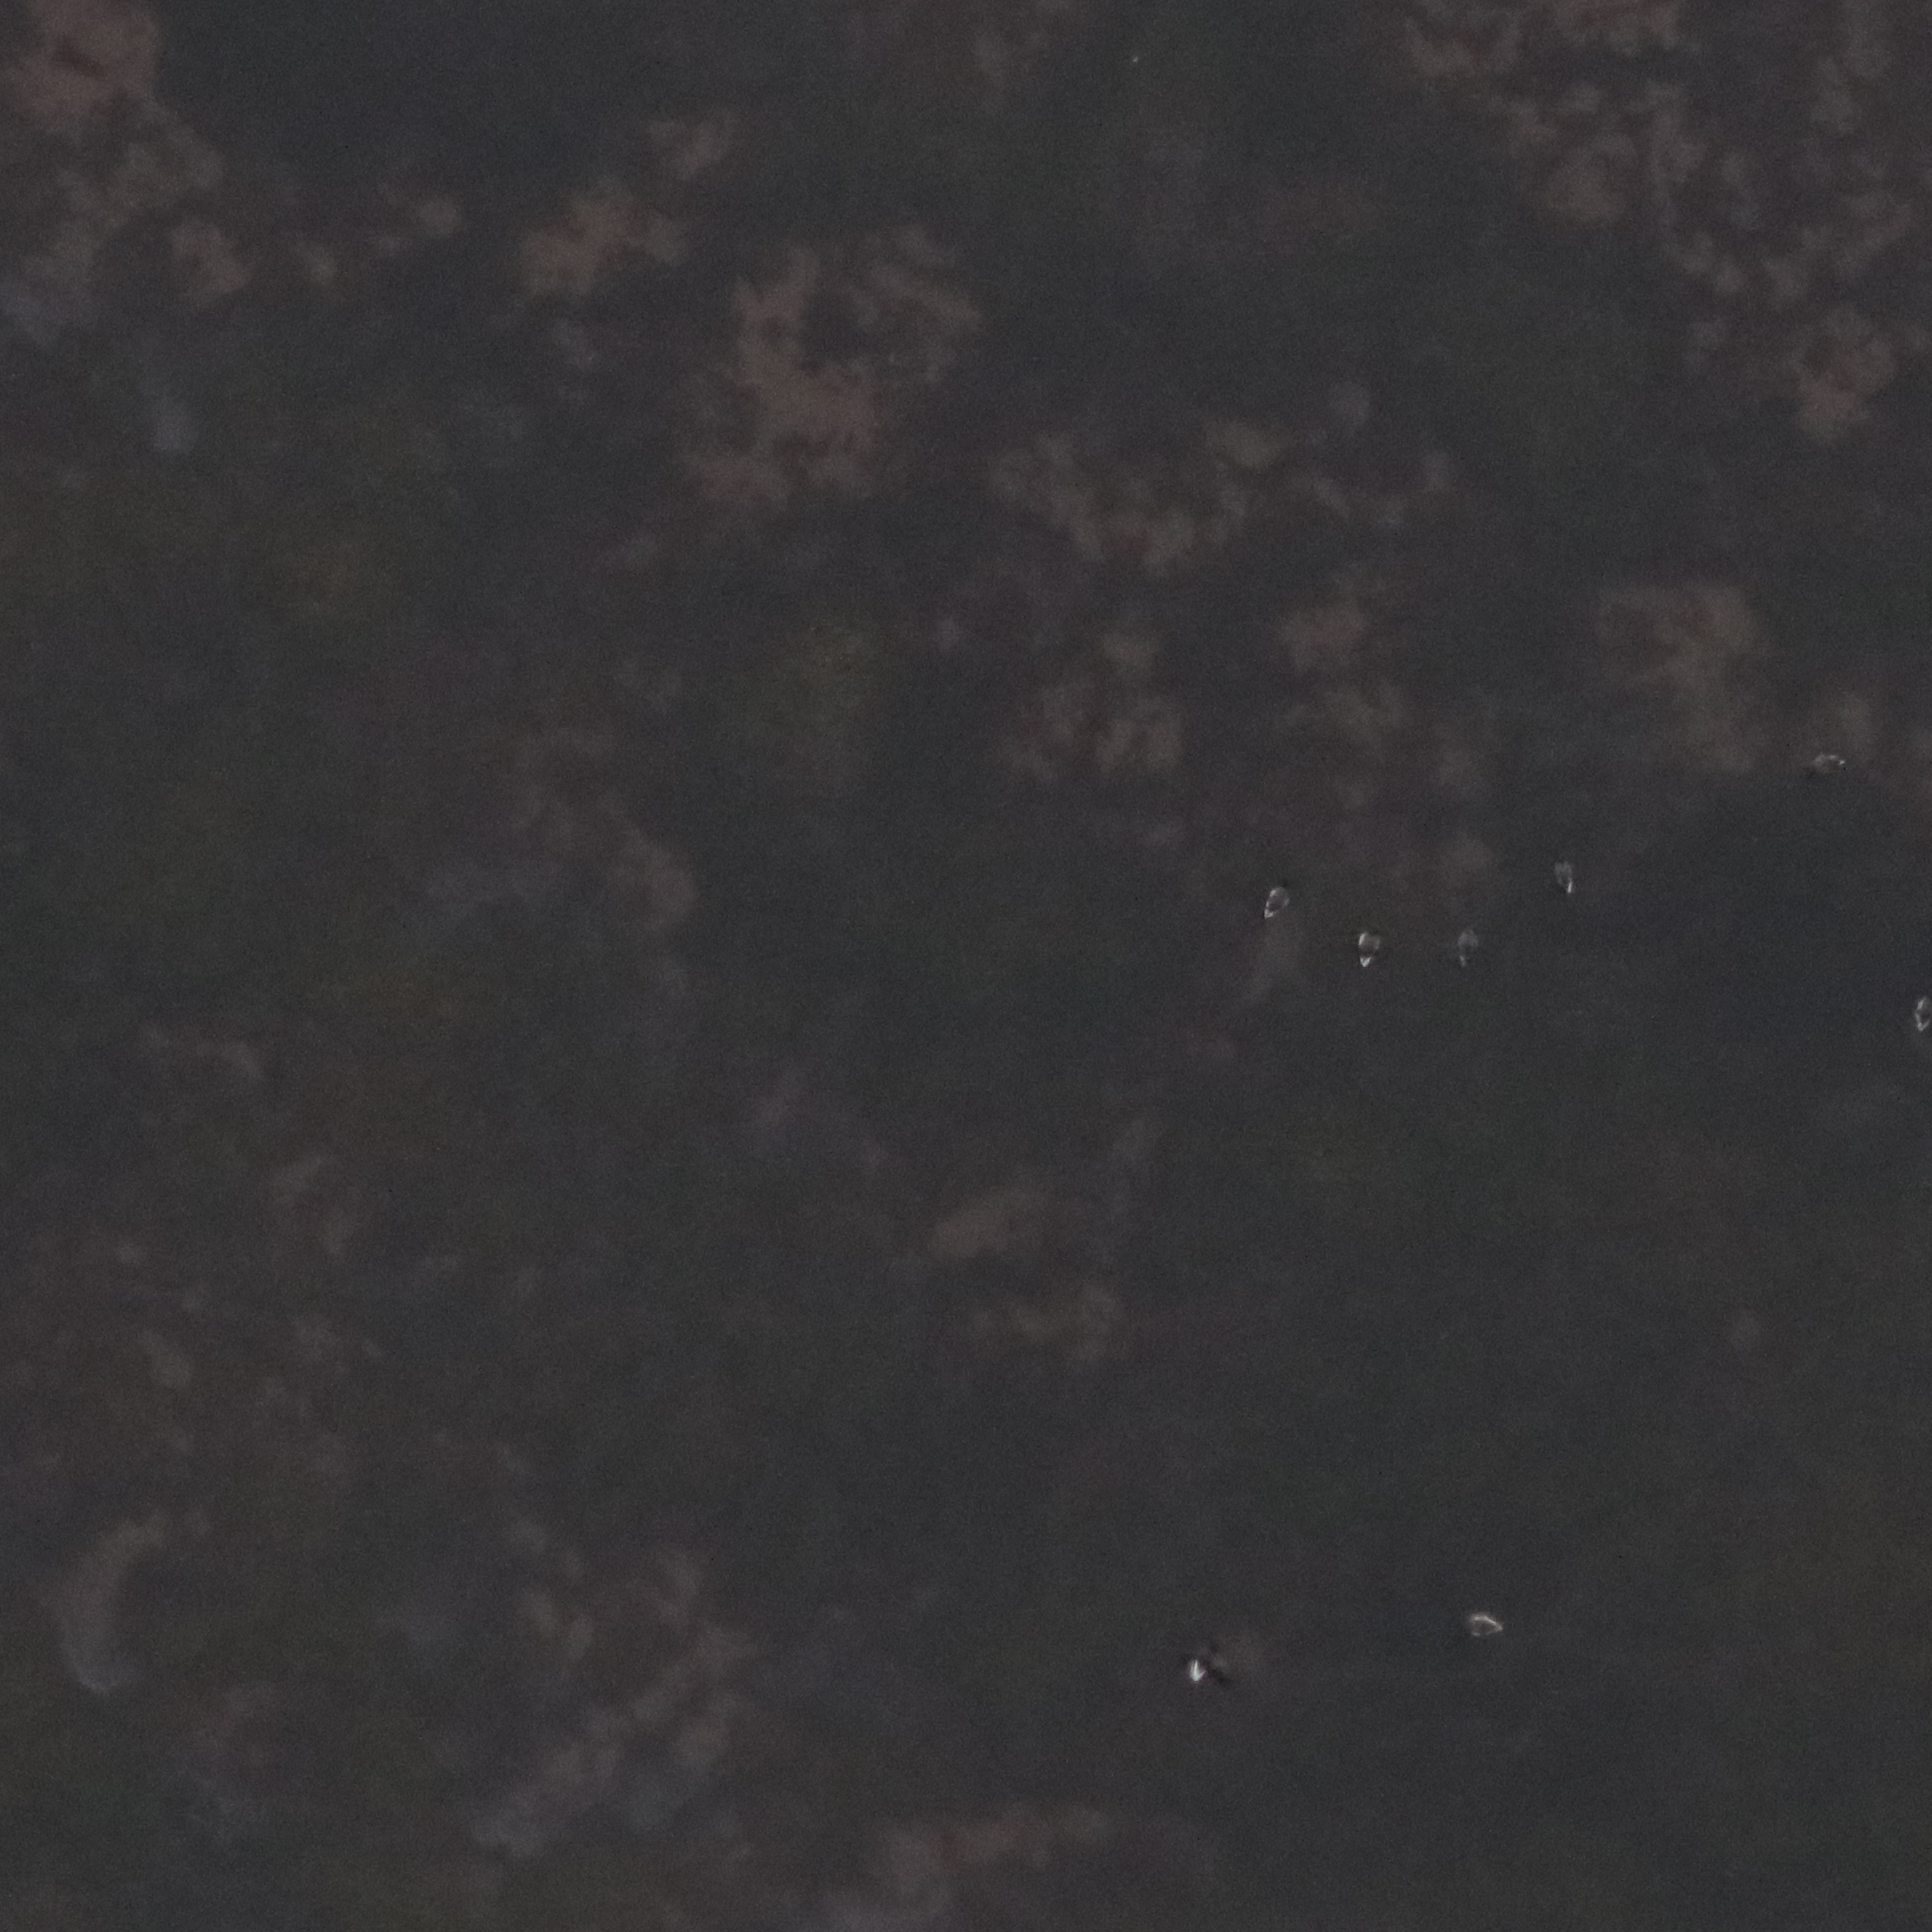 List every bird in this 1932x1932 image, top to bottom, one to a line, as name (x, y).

brant (1826, 763)
brant (1563, 872)
brant (1278, 900)
brant (1466, 946)
brant (1371, 947)
brant (1926, 1012)
brant (1483, 1625)
brant (1205, 1661)